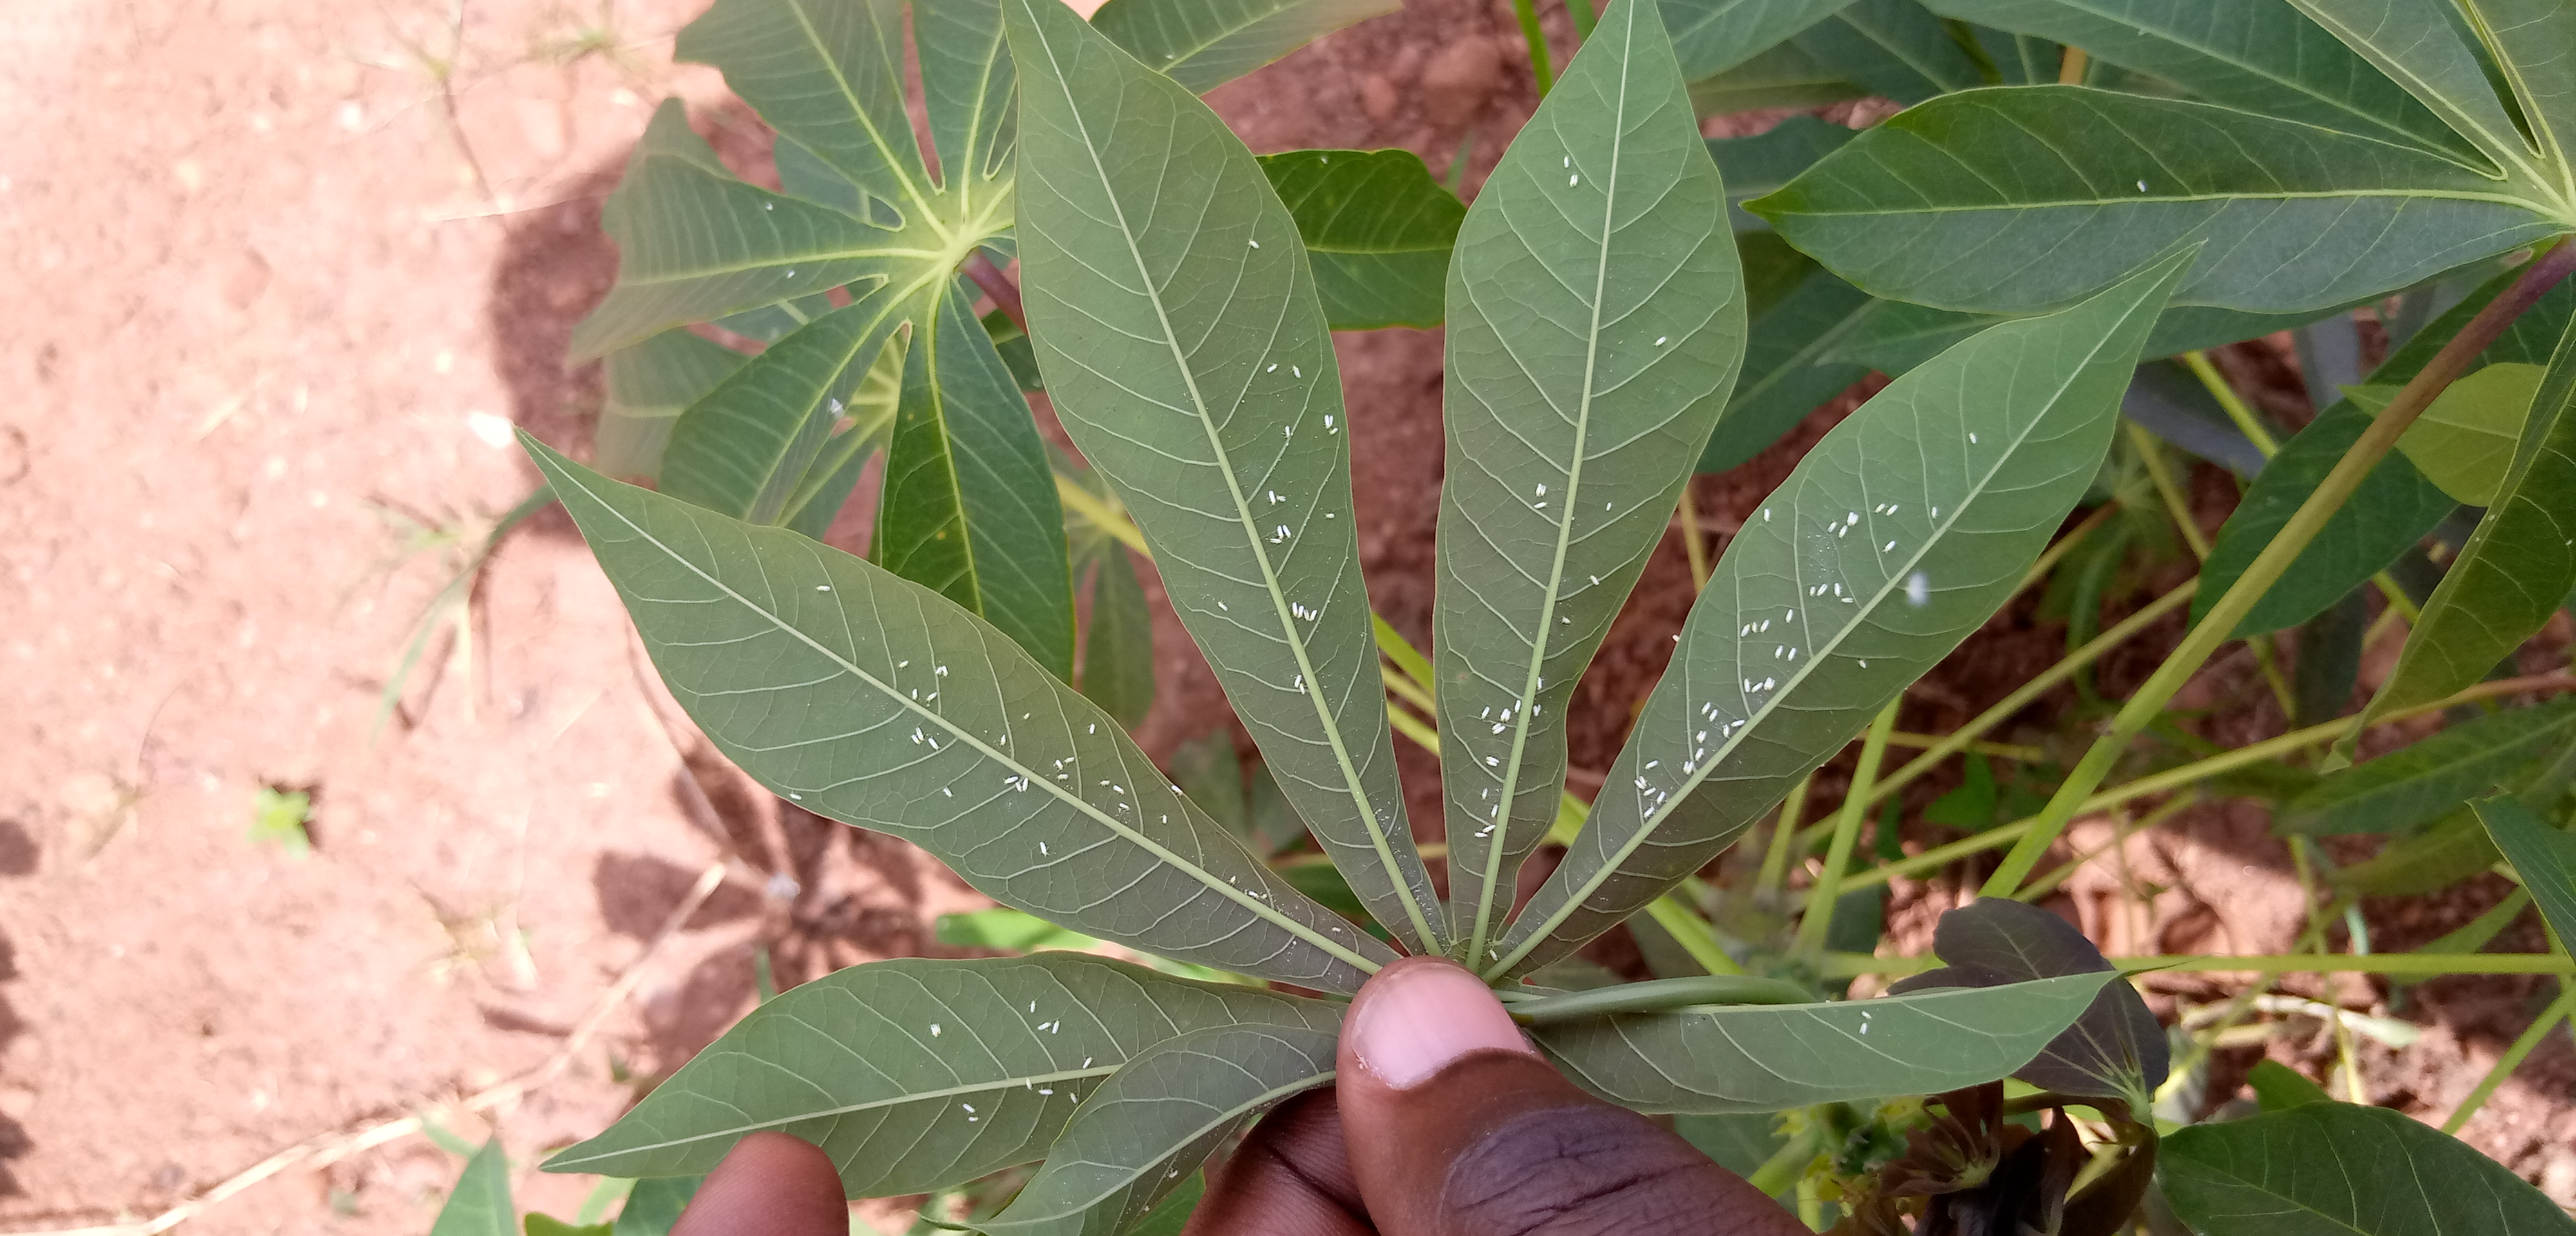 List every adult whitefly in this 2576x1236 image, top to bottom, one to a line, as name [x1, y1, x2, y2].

whitefly [1562, 154, 1572, 169]
whitefly [1569, 171, 1574, 189]
whitefly [1573, 173, 1578, 189]
whitefly [2134, 177, 2148, 194]
whitefly [762, 200, 776, 212]
whitefly [1247, 238, 1262, 250]
whitefly [784, 268, 798, 280]
whitefly [1651, 334, 1669, 348]
whitefly [1265, 360, 1280, 375]
whitefly [1291, 364, 1303, 380]
whitefly [1323, 413, 1331, 431]
whitefly [1329, 414, 1335, 427]
whitefly [1282, 424, 1294, 440]
whitefly [1329, 426, 1340, 436]
whitefly [1967, 431, 1979, 445]
whitefly [1535, 481, 1541, 498]
whitefly [1540, 483, 1546, 498]
whitefly [1267, 488, 1277, 507]
whitefly [1276, 494, 1288, 502]
whitefly [1604, 500, 1614, 514]
whitefly [1531, 500, 1549, 510]
whitefly [1873, 503, 1886, 514]
whitefly [1886, 503, 1899, 517]
whitefly [1929, 504, 1940, 520]
whitefly [1762, 506, 1773, 524]
whitefly [1323, 511, 1337, 521]
whitefly [1846, 511, 1854, 527]
whitefly [1852, 513, 1859, 527]
whitefly [1826, 520, 1837, 536]
whitefly [1276, 523, 1285, 540]
whitefly [1282, 523, 1294, 539]
whitefly [1837, 524, 1848, 539]
whitefly [1267, 538, 1283, 545]
whitefly [1883, 539, 1897, 555]
whitefly [1587, 572, 1604, 590]
whitefly [1833, 580, 1841, 599]
whitefly [1817, 581, 1829, 598]
whitefly [813, 584, 836, 594]
whitefly [1806, 584, 1816, 599]
whitefly [1839, 596, 1855, 605]
whitefly [1214, 598, 1230, 613]
whitefly [1290, 599, 1299, 617]
whitefly [1298, 603, 1303, 619]
whitefly [1783, 605, 1794, 626]
whitefly [1309, 606, 1318, 623]
whitefly [1303, 608, 1309, 622]
whitefly [1560, 615, 1573, 626]
whitefly [1759, 617, 1771, 633]
whitefly [1750, 619, 1759, 633]
whitefly [1738, 622, 1750, 639]
whitefly [1669, 632, 1681, 643]
whitefly [1773, 642, 1783, 660]
whitefly [1785, 644, 1797, 664]
whitefly [1857, 655, 1869, 670]
whitefly [898, 659, 911, 669]
whitefly [934, 665, 942, 676]
whitefly [942, 665, 950, 678]
whitefly [1293, 673, 1303, 689]
whitefly [1536, 674, 1543, 691]
whitefly [1764, 675, 1771, 691]
whitefly [1742, 677, 1751, 694]
whitefly [1768, 678, 1775, 691]
whitefly [1752, 681, 1763, 695]
whitefly [1299, 682, 1307, 697]
whitefly [911, 686, 920, 701]
whitefly [925, 690, 938, 702]
whitefly [1513, 698, 1522, 713]
whitefly [1700, 700, 1711, 715]
whitefly [1531, 702, 1543, 719]
whitefly [1480, 704, 1491, 720]
whitefly [1501, 707, 1509, 721]
whitefly [1707, 708, 1719, 723]
whitefly [1505, 709, 1511, 722]
whitefly [1021, 710, 1033, 720]
whitefly [1731, 718, 1745, 727]
whitefly [1086, 720, 1097, 736]
whitefly [1721, 721, 1730, 739]
whitefly [1491, 722, 1503, 732]
whitefly [1492, 725, 1506, 736]
whitefly [915, 726, 925, 742]
whitefly [1695, 729, 1703, 741]
whitefly [1699, 730, 1707, 744]
whitefly [999, 733, 1008, 747]
whitefly [910, 733, 921, 745]
whitefly [927, 736, 941, 751]
whitefly [1694, 745, 1704, 762]
whitefly [1064, 755, 1075, 765]
whitefly [1485, 755, 1501, 763]
whitefly [1055, 758, 1064, 771]
whitefly [1644, 758, 1660, 771]
whitefly [1486, 760, 1499, 768]
whitefly [1683, 760, 1689, 772]
whitefly [1687, 760, 1694, 776]
whitefly [1056, 772, 1070, 782]
whitefly [1003, 775, 1019, 785]
whitefly [1639, 775, 1648, 787]
whitefly [1021, 776, 1029, 792]
whitefly [1099, 777, 1111, 787]
whitefly [1633, 778, 1645, 791]
whitefly [1015, 781, 1022, 793]
whitefly [1170, 783, 1185, 796]
whitefly [940, 783, 954, 798]
whitefly [1112, 783, 1126, 796]
whitefly [1480, 785, 1490, 801]
whitefly [1643, 785, 1658, 798]
whitefly [1655, 790, 1666, 805]
whitefly [788, 791, 804, 801]
whitefly [1118, 800, 1132, 812]
whitefly [1490, 802, 1499, 818]
whitefly [1642, 805, 1656, 820]
whitefly [1160, 811, 1170, 827]
whitefly [1482, 823, 1497, 834]
whitefly [1473, 831, 1488, 839]
whitefly [1038, 839, 1050, 857]
whitefly [1229, 872, 1238, 885]
whitefly [1247, 888, 1259, 900]
whitefly [1331, 924, 1343, 935]
whitefly [1488, 948, 1500, 962]
whitefly [1028, 998, 1037, 1015]
whitefly [1860, 1009, 1873, 1020]
whitefly [1051, 1018, 1061, 1036]
whitefly [1036, 1020, 1052, 1032]
whitefly [1858, 1020, 1870, 1036]
whitefly [935, 1022, 942, 1035]
whitefly [930, 1023, 938, 1038]
whitefly [1081, 1053, 1094, 1070]
whitefly [1025, 1075, 1034, 1091]
whitefly [1037, 1087, 1055, 1096]
whitefly [1068, 1091, 1079, 1104]
whitefly [961, 1102, 977, 1113]
whitefly [967, 1114, 980, 1123]
whitefly [1167, 1168, 1181, 1181]